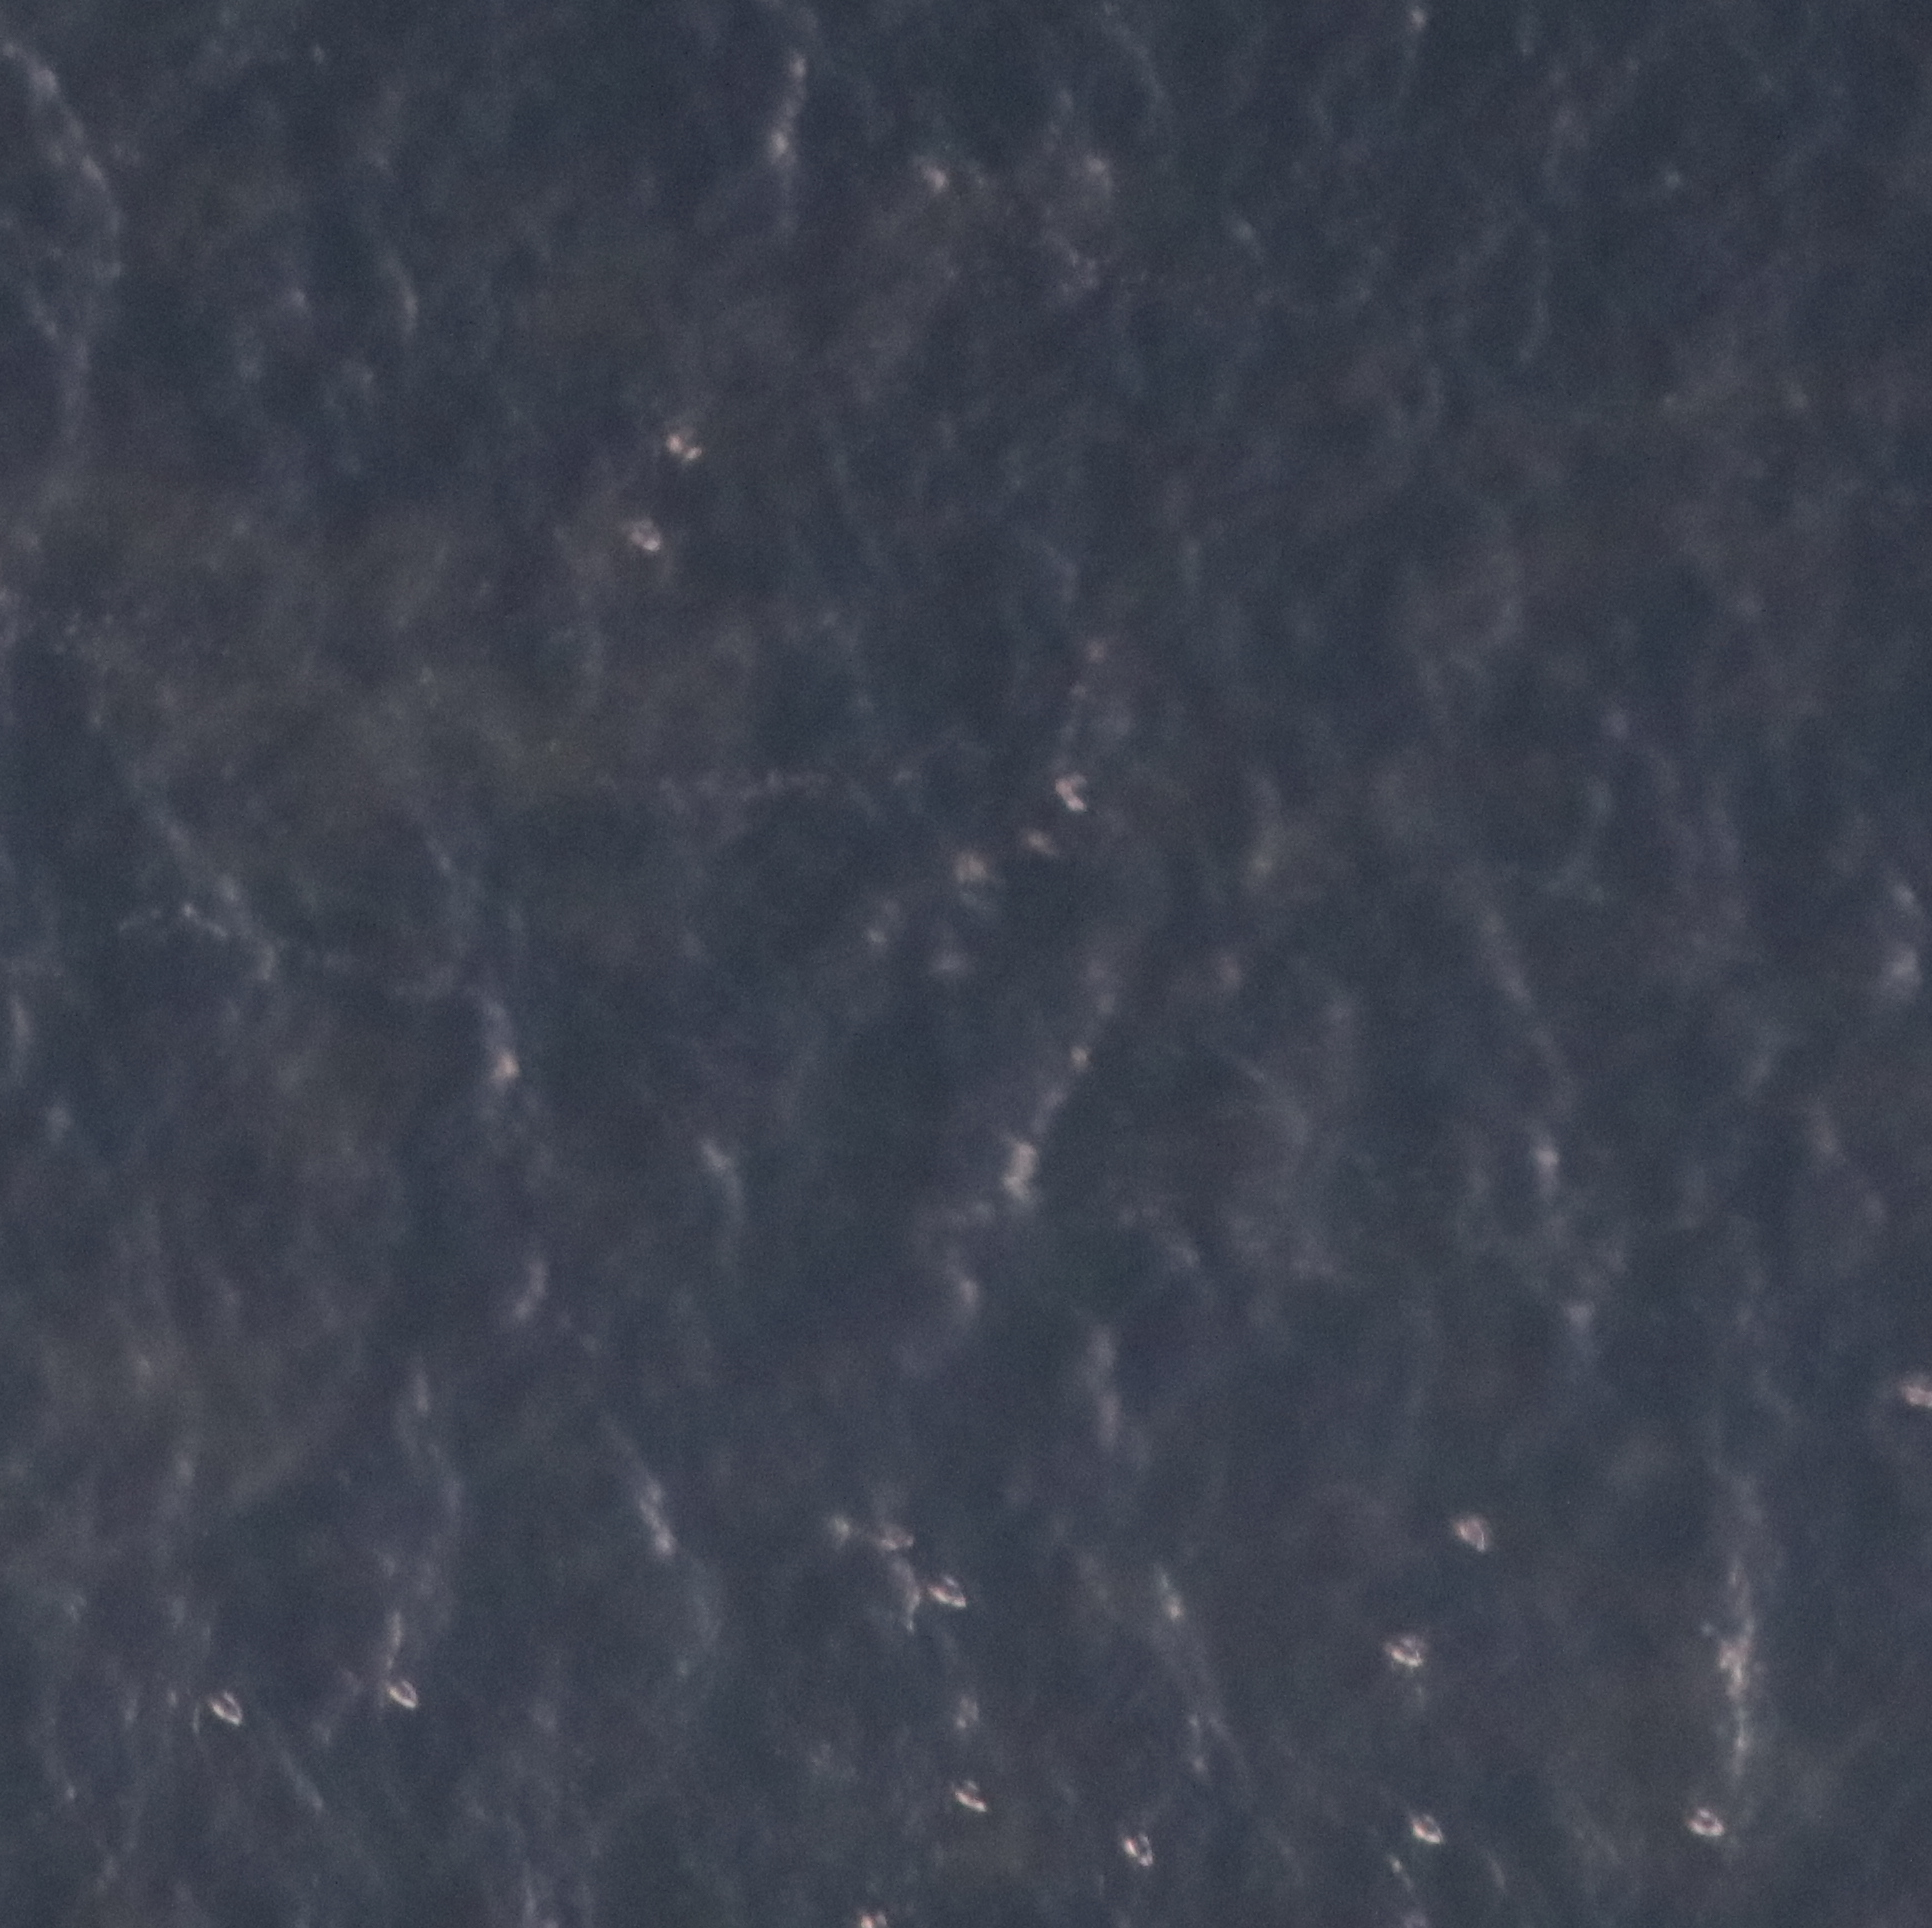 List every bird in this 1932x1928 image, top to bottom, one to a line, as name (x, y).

brant (687, 439)
brant (646, 534)
brant (1076, 794)
brant (1469, 1535)
brant (890, 1537)
brant (954, 1591)
brant (1407, 1648)
brant (405, 1691)
brant (222, 1707)
brant (969, 1795)
brant (1702, 1822)
brant (1431, 1827)
brant (1141, 1850)
brant (877, 1919)